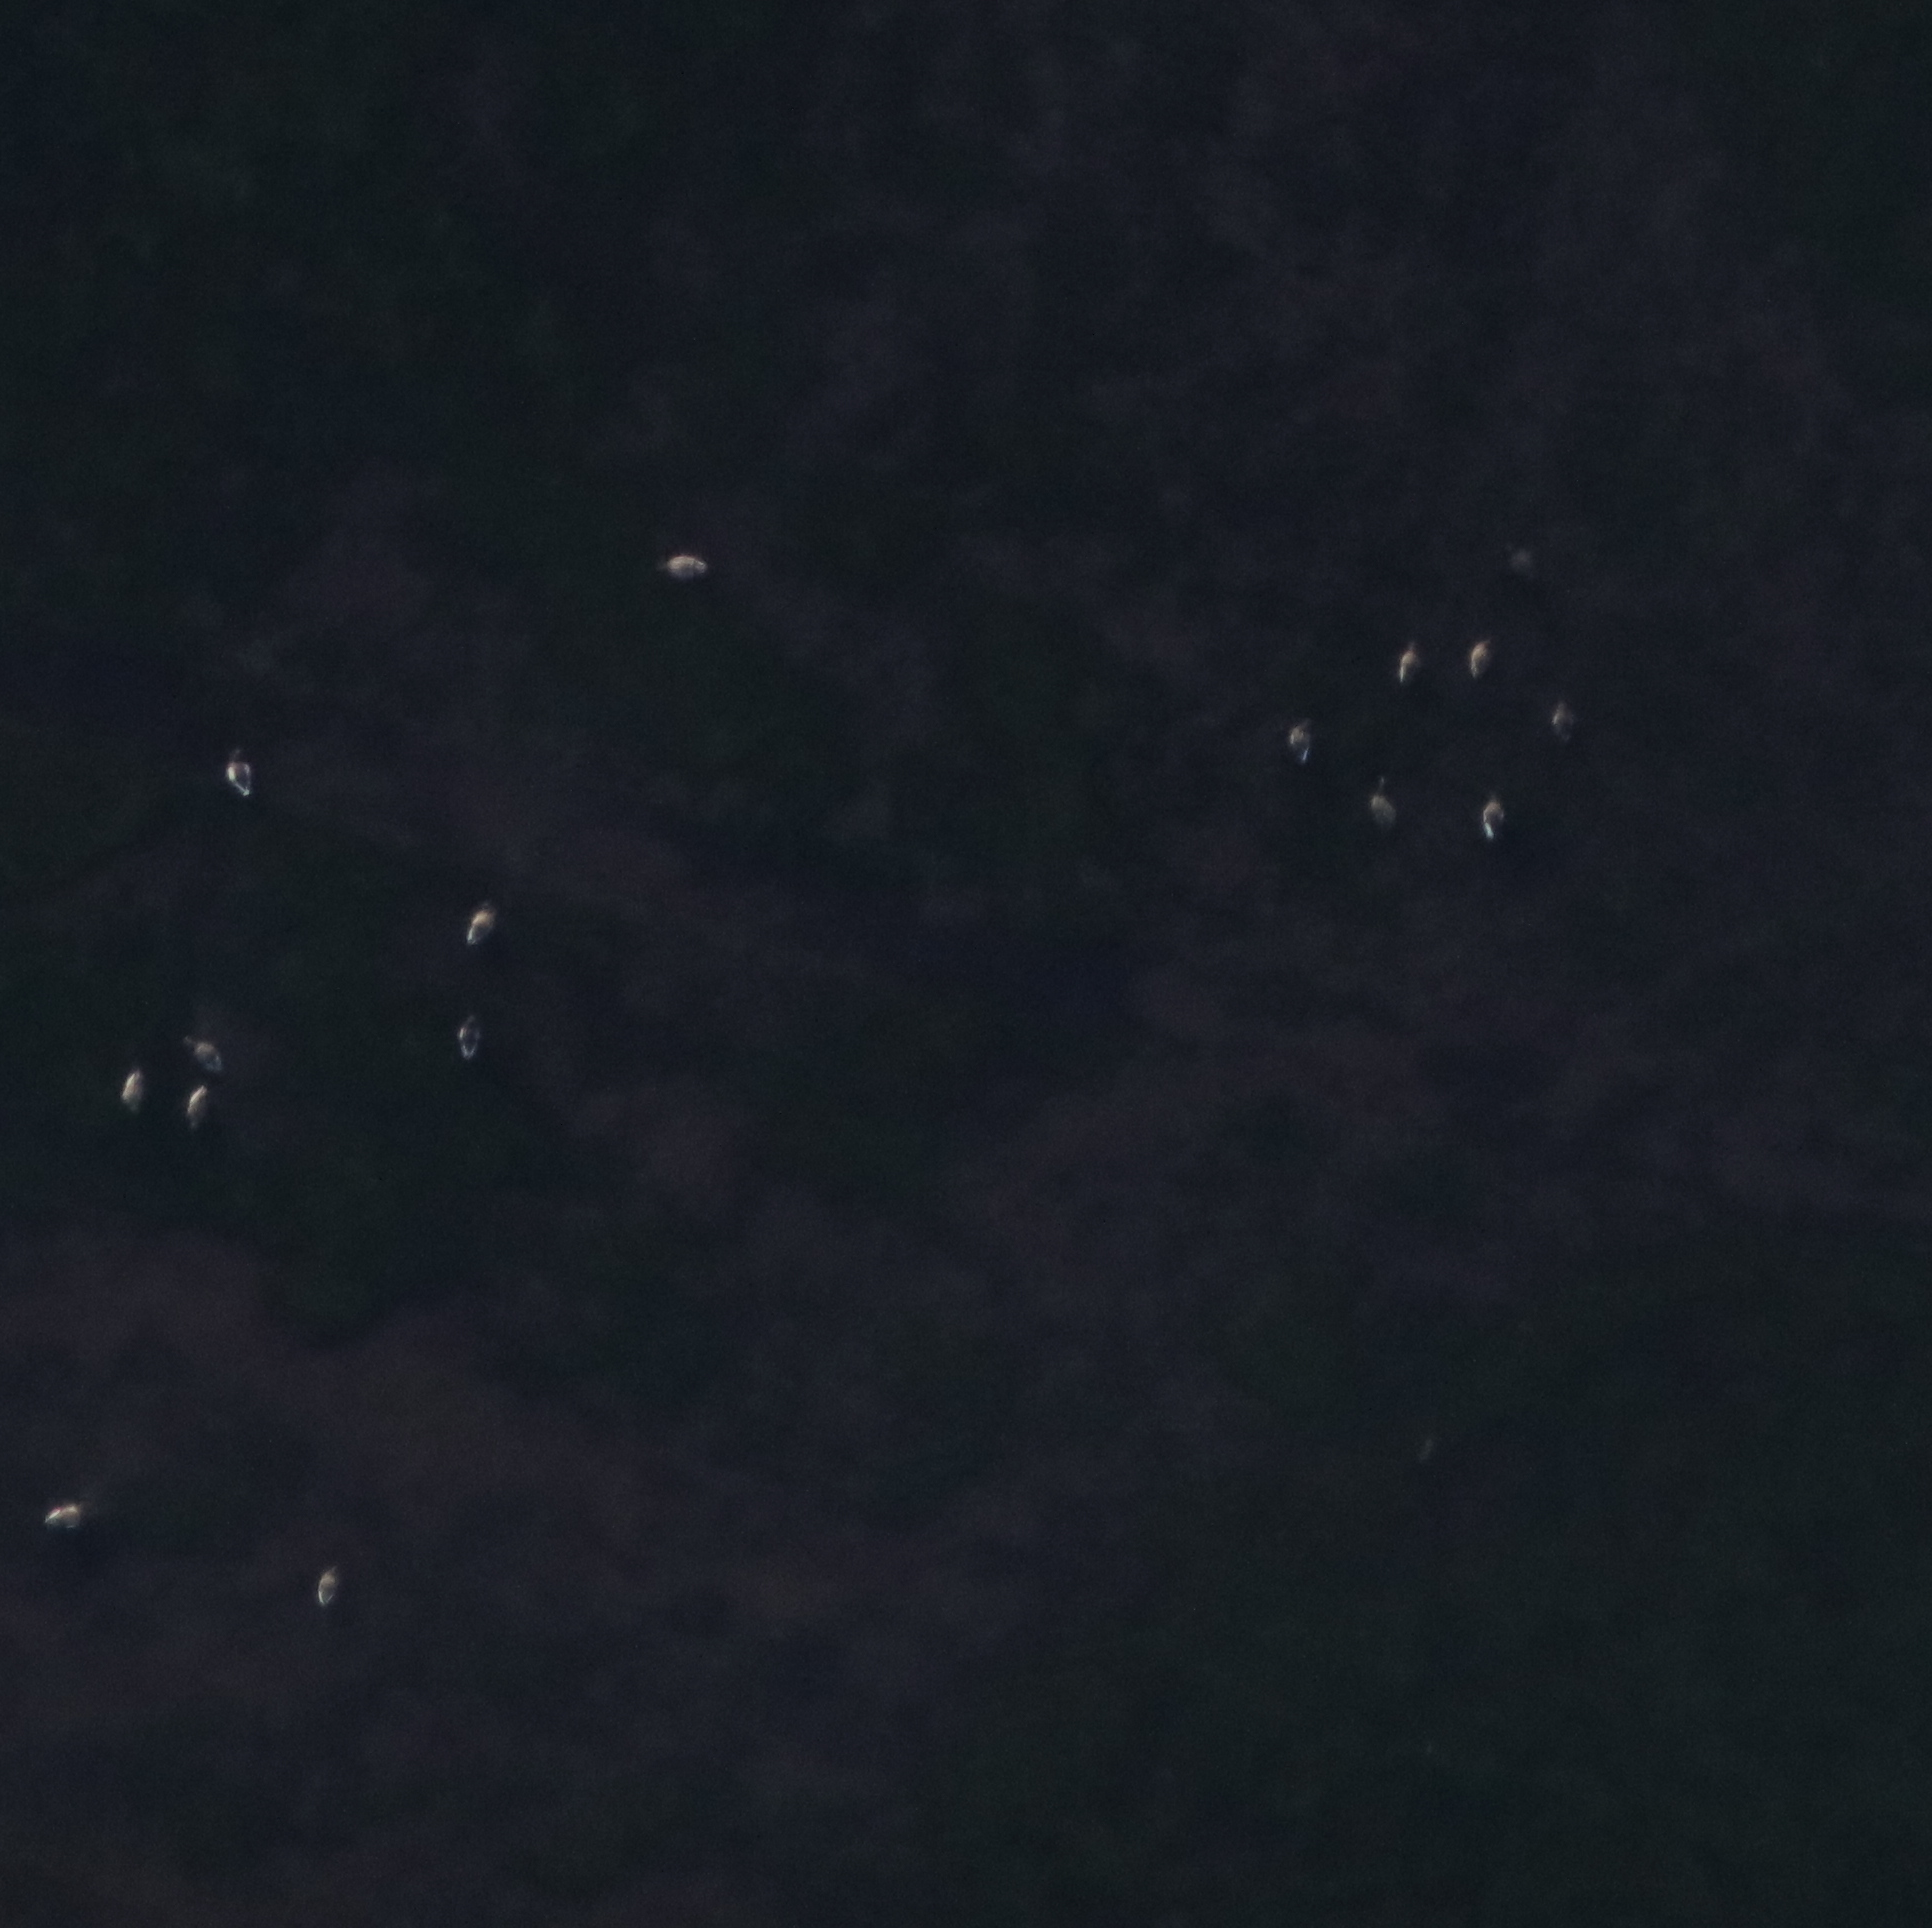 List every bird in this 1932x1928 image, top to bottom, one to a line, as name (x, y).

emperor goose (681, 568)
emperor goose (1481, 658)
emperor goose (1410, 665)
emperor goose (1565, 723)
emperor goose (1300, 743)
brant (238, 774)
emperor goose (1381, 801)
emperor goose (1490, 817)
emperor goose (481, 925)
brant (469, 1037)
emperor goose (205, 1051)
emperor goose (130, 1087)
emperor goose (197, 1107)
emperor goose (69, 1518)
brant (325, 1586)